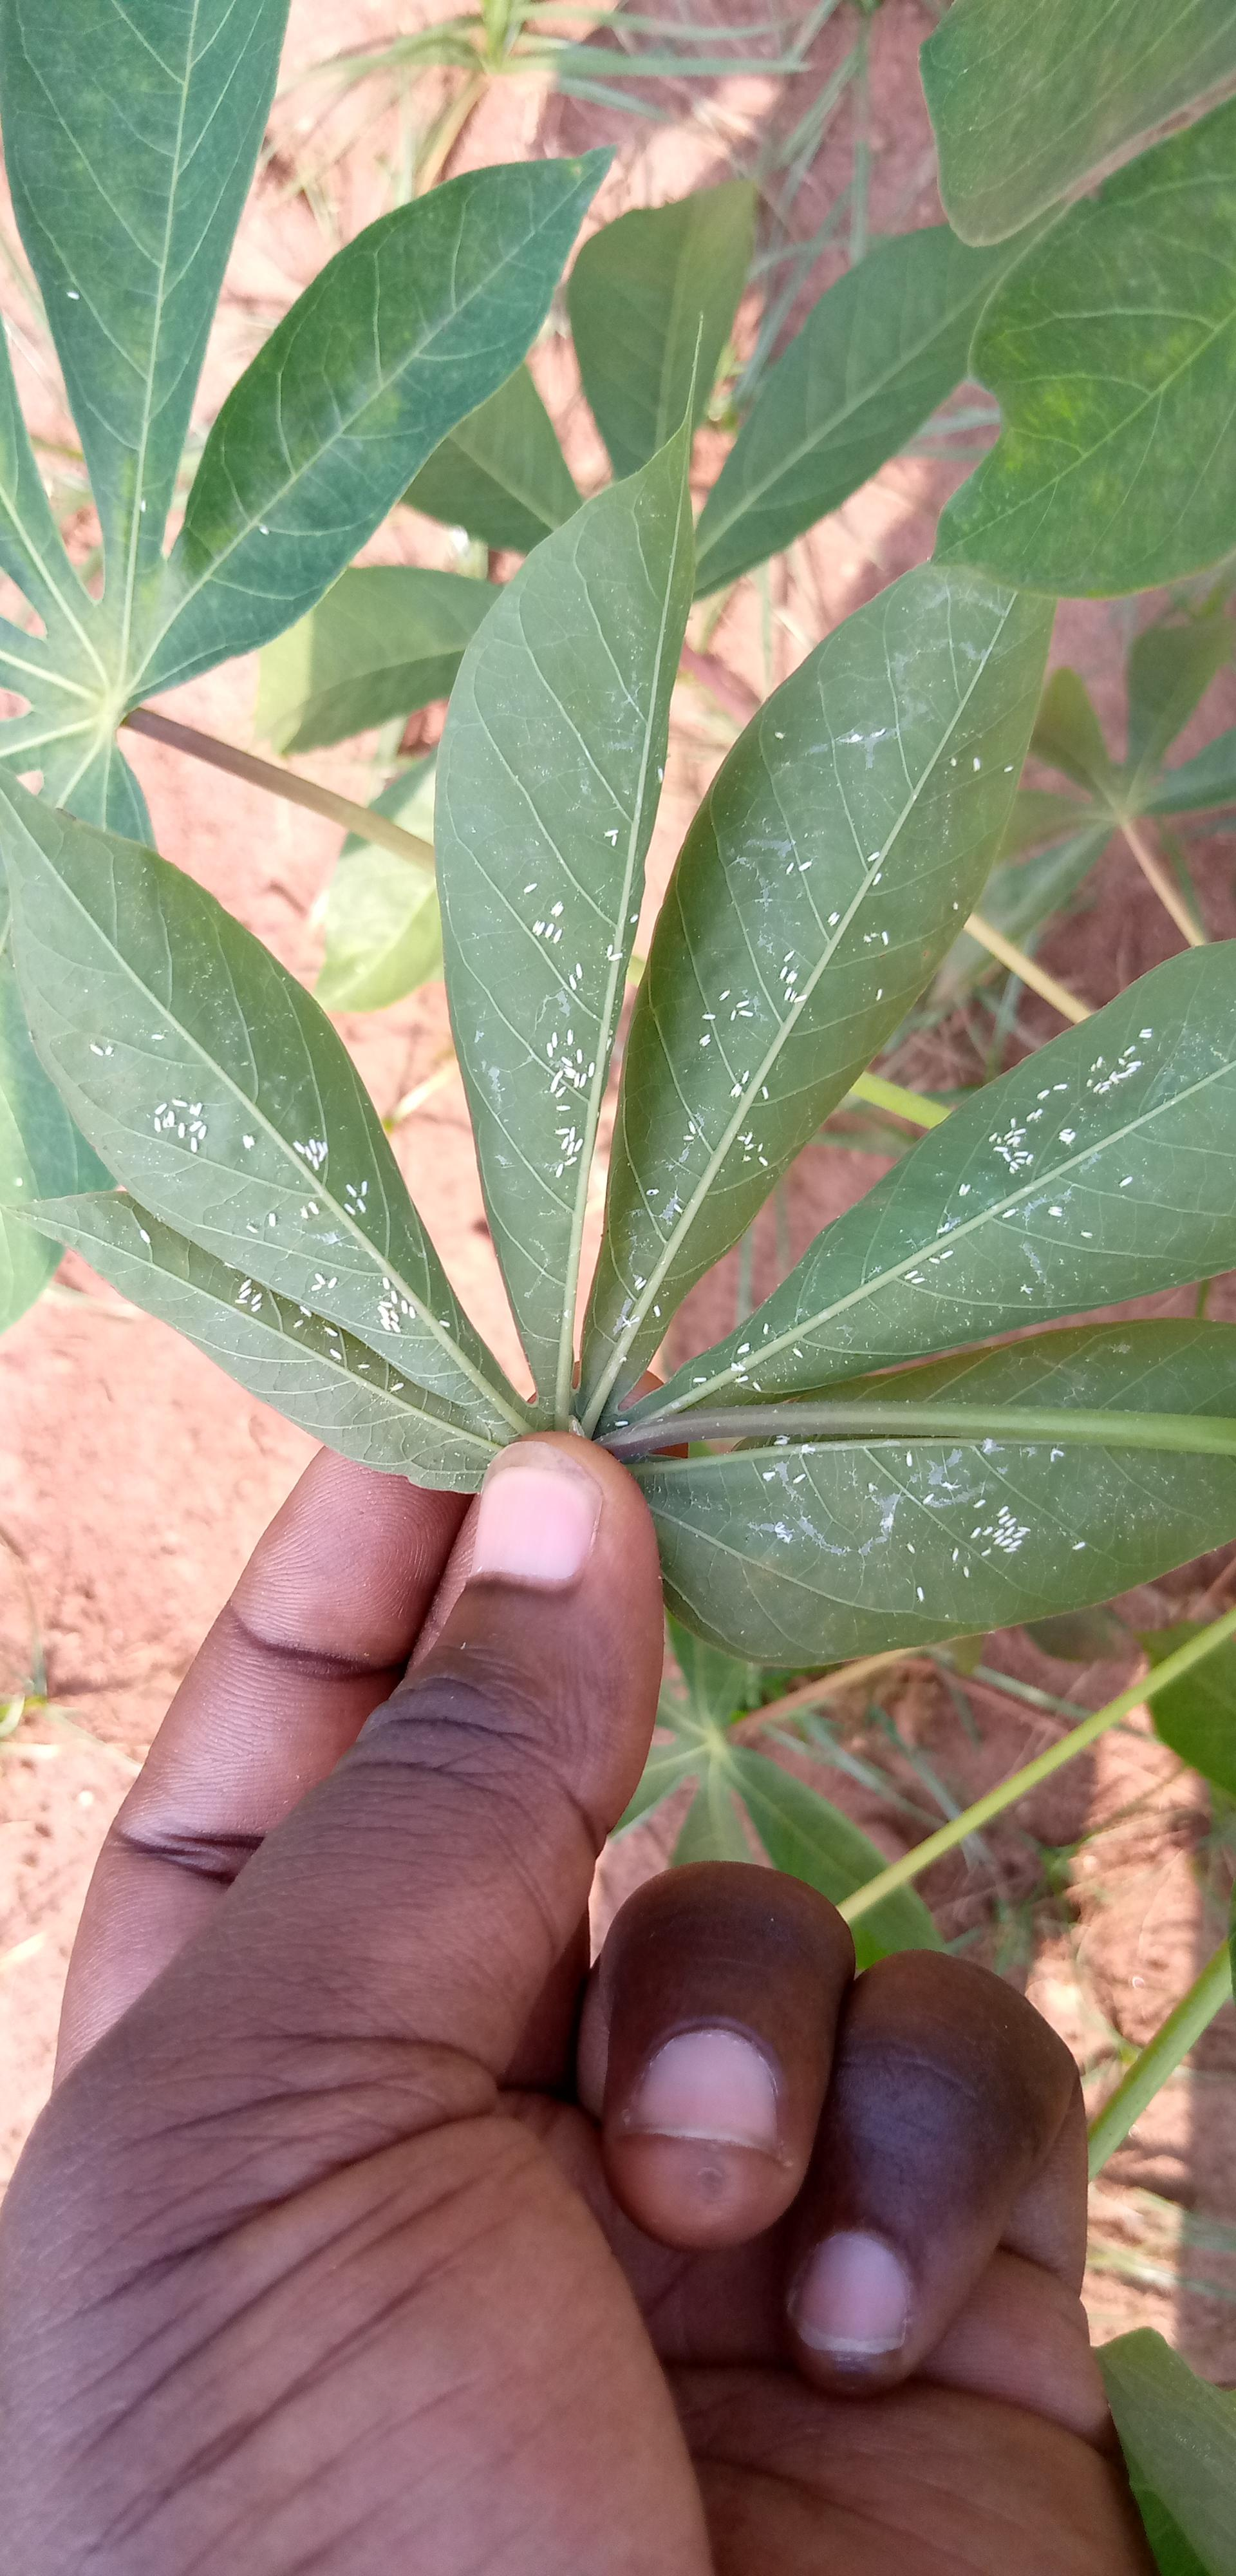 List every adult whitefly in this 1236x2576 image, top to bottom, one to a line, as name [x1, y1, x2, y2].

whitefly [64, 288, 80, 303]
whitefly [140, 498, 149, 515]
whitefly [257, 524, 272, 538]
whitefly [774, 731, 785, 741]
whitefly [948, 755, 958, 768]
whitefly [969, 755, 982, 774]
whitefly [1003, 763, 1014, 773]
whitefly [655, 767, 666, 784]
whitefly [604, 828, 620, 837]
whitefly [610, 834, 617, 847]
whitefly [863, 848, 882, 863]
whitefly [797, 858, 813, 873]
whitefly [785, 861, 794, 875]
whitefly [870, 871, 884, 888]
whitefly [521, 881, 538, 894]
whitefly [950, 900, 961, 913]
whitefly [551, 903, 560, 916]
whitefly [555, 904, 565, 918]
whitefly [828, 911, 838, 923]
whitefly [629, 913, 640, 924]
whitefly [830, 914, 840, 927]
whitefly [532, 918, 541, 933]
whitefly [536, 920, 547, 937]
whitefly [545, 922, 554, 941]
whitefly [552, 929, 563, 945]
whitefly [880, 930, 891, 947]
whitefly [861, 934, 872, 945]
whitefly [606, 943, 613, 958]
whitefly [783, 949, 795, 962]
whitefly [608, 952, 624, 963]
whitefly [576, 961, 585, 980]
whitefly [778, 965, 789, 981]
whitefly [568, 974, 577, 992]
whitefly [874, 986, 884, 1003]
whitefly [783, 987, 792, 1002]
whitefly [717, 987, 731, 1001]
whitefly [789, 989, 798, 1003]
whitefly [794, 995, 807, 1003]
whitefly [736, 999, 752, 1009]
whitefly [728, 1009, 736, 1023]
whitefly [737, 1009, 754, 1019]
whitefly [700, 1013, 716, 1021]
whitefly [566, 1027, 574, 1048]
whitefly [1139, 1027, 1152, 1033]
whitefly [550, 1031, 559, 1049]
whitefly [149, 1032, 166, 1042]
whitefly [1138, 1032, 1152, 1039]
whitefly [546, 1042, 554, 1059]
whitefly [88, 1043, 104, 1057]
whitefly [575, 1045, 584, 1065]
whitefly [1123, 1045, 1136, 1057]
whitefly [104, 1046, 113, 1056]
whitefly [559, 1055, 573, 1067]
whitefly [1096, 1056, 1103, 1070]
whitefly [1118, 1056, 1127, 1066]
whitefly [1126, 1060, 1142, 1069]
whitefly [588, 1061, 596, 1079]
whitefly [1089, 1061, 1096, 1073]
whitefly [564, 1066, 576, 1079]
whitefly [1127, 1066, 1137, 1074]
whitefly [741, 1068, 749, 1083]
whitefly [554, 1069, 563, 1078]
whitefly [1107, 1069, 1119, 1085]
whitefly [574, 1071, 581, 1089]
whitefly [1116, 1072, 1128, 1079]
whitefly [579, 1072, 587, 1088]
whitefly [1085, 1078, 1092, 1088]
whitefly [550, 1079, 561, 1094]
whitefly [1052, 1083, 1068, 1091]
whitefly [1093, 1083, 1101, 1095]
whitefly [730, 1083, 740, 1097]
whitefly [555, 1085, 567, 1101]
whitefly [759, 1085, 771, 1101]
whitefly [1099, 1085, 1110, 1095]
whitefly [735, 1086, 743, 1099]
whitefly [1037, 1088, 1050, 1102]
whitefly [171, 1099, 189, 1108]
whitefly [196, 1101, 203, 1117]
whitefly [155, 1103, 167, 1115]
whitefly [554, 1103, 572, 1113]
whitefly [189, 1103, 194, 1114]
whitefly [1034, 1108, 1043, 1122]
whitefly [168, 1109, 175, 1127]
whitefly [1025, 1110, 1035, 1123]
whitefly [153, 1115, 162, 1133]
whitefly [1009, 1116, 1016, 1130]
whitefly [162, 1117, 168, 1129]
whitefly [189, 1119, 203, 1131]
whitefly [686, 1120, 697, 1135]
whitefly [176, 1121, 188, 1139]
whitefly [198, 1124, 208, 1140]
whitefly [568, 1125, 576, 1142]
whitefly [554, 1128, 569, 1135]
whitefly [1014, 1128, 1026, 1136]
whitefly [1060, 1128, 1072, 1133]
whitefly [1004, 1130, 1015, 1142]
whitefly [989, 1131, 998, 1144]
whitefly [744, 1132, 754, 1146]
whitefly [1067, 1132, 1075, 1144]
whitefly [1058, 1132, 1068, 1142]
whitefly [241, 1134, 250, 1150]
whitefly [735, 1134, 745, 1141]
whitefly [249, 1135, 256, 1147]
whitefly [681, 1135, 695, 1142]
whitefly [997, 1135, 1001, 1145]
whitefly [190, 1135, 198, 1155]
whitefly [561, 1135, 569, 1151]
whitefly [1006, 1135, 1020, 1146]
whitefly [308, 1137, 317, 1155]
whitefly [574, 1137, 584, 1153]
whitefly [316, 1139, 324, 1153]
whitefly [292, 1140, 305, 1155]
whitefly [567, 1140, 576, 1156]
whitefly [322, 1141, 330, 1153]
whitefly [756, 1141, 763, 1153]
whitefly [744, 1144, 756, 1151]
whitefly [304, 1144, 313, 1161]
whitefly [992, 1145, 1009, 1153]
whitefly [1013, 1150, 1029, 1158]
whitefly [1002, 1151, 1012, 1162]
whitefly [1026, 1152, 1034, 1166]
whitefly [319, 1153, 326, 1163]
whitefly [740, 1154, 752, 1162]
whitefly [312, 1155, 319, 1171]
whitefly [565, 1155, 579, 1166]
whitefly [756, 1155, 770, 1168]
whitefly [1014, 1158, 1025, 1165]
whitefly [1010, 1161, 1019, 1171]
whitefly [555, 1162, 564, 1180]
whitefly [1008, 1166, 1015, 1175]
whitefly [1114, 1173, 1135, 1189]
whitefly [359, 1179, 370, 1198]
whitefly [344, 1182, 357, 1200]
whitefly [957, 1183, 973, 1198]
whitefly [643, 1188, 660, 1196]
whitefly [355, 1198, 368, 1215]
whitefly [308, 1200, 321, 1217]
whitefly [342, 1202, 357, 1217]
whitefly [673, 1203, 684, 1215]
whitefly [299, 1205, 310, 1220]
whitefly [1048, 1206, 1063, 1212]
whitefly [1002, 1207, 1018, 1220]
whitefly [1047, 1209, 1063, 1218]
whitefly [268, 1211, 277, 1229]
whitefly [935, 1222, 951, 1237]
whitefly [244, 1224, 259, 1235]
whitefly [138, 1227, 153, 1247]
whitefly [1079, 1230, 1094, 1239]
whitefly [941, 1249, 955, 1261]
whitefly [928, 1257, 941, 1266]
whitefly [903, 1269, 919, 1282]
whitefly [314, 1271, 326, 1285]
whitefly [328, 1274, 338, 1291]
whitefly [382, 1275, 391, 1290]
whitefly [634, 1276, 643, 1287]
whitefly [910, 1276, 927, 1287]
whitefly [238, 1277, 253, 1292]
whitefly [636, 1278, 648, 1292]
whitefly [309, 1282, 323, 1292]
whitefly [1018, 1283, 1035, 1295]
whitefly [239, 1287, 253, 1299]
whitefly [389, 1289, 399, 1303]
whitefly [250, 1291, 263, 1305]
whitefly [400, 1298, 409, 1315]
whitefly [234, 1298, 249, 1305]
whitefly [377, 1300, 393, 1307]
whitefly [250, 1302, 262, 1315]
whitefly [651, 1303, 662, 1319]
whitefly [299, 1304, 314, 1319]
whitefly [377, 1305, 389, 1318]
whitefly [407, 1305, 417, 1320]
whitefly [389, 1309, 401, 1323]
whitefly [620, 1314, 640, 1329]
whitefly [292, 1318, 306, 1331]
whitefly [437, 1318, 451, 1328]
whitefly [379, 1318, 391, 1332]
whitefly [389, 1320, 403, 1334]
whitefly [761, 1321, 770, 1336]
whitefly [321, 1325, 339, 1340]
whitefly [736, 1340, 751, 1356]
whitefly [328, 1347, 344, 1363]
whitefly [791, 1347, 804, 1360]
whitefly [729, 1360, 747, 1372]
whitefly [356, 1362, 371, 1371]
whitefly [732, 1374, 749, 1385]
whitefly [691, 1376, 707, 1383]
whitefly [751, 1379, 761, 1393]
whitefly [388, 1380, 406, 1393]
whitefly [612, 1418, 630, 1428]
whitefly [770, 1437, 789, 1446]
whitefly [801, 1441, 817, 1456]
whitefly [1048, 1446, 1065, 1462]
whitefly [904, 1448, 914, 1468]
whitefly [760, 1470, 777, 1482]
whitefly [792, 1472, 806, 1485]
whitefly [939, 1480, 964, 1491]
whitefly [921, 1491, 937, 1506]
whitefly [971, 1497, 987, 1510]
whitefly [996, 1504, 1010, 1516]
whitefly [998, 1513, 1011, 1524]
whitefly [1004, 1517, 1017, 1527]
whitefly [772, 1520, 789, 1533]
whitefly [982, 1525, 993, 1537]
whitefly [1004, 1526, 1015, 1537]
whitefly [969, 1526, 982, 1540]
whitefly [1016, 1526, 1031, 1532]
whitefly [993, 1528, 1004, 1538]
whitefly [1011, 1530, 1025, 1538]
whitefly [777, 1534, 794, 1546]
whitefly [993, 1535, 1006, 1544]
whitefly [1000, 1538, 1013, 1546]
whitefly [1010, 1540, 1023, 1548]
whitefly [1072, 1541, 1086, 1551]
whitefly [904, 1542, 917, 1556]
whitefly [980, 1545, 993, 1559]
whitefly [951, 1546, 959, 1562]
whitefly [1001, 1548, 1020, 1553]
whitefly [962, 1564, 969, 1579]
whitefly [915, 1585, 926, 1604]